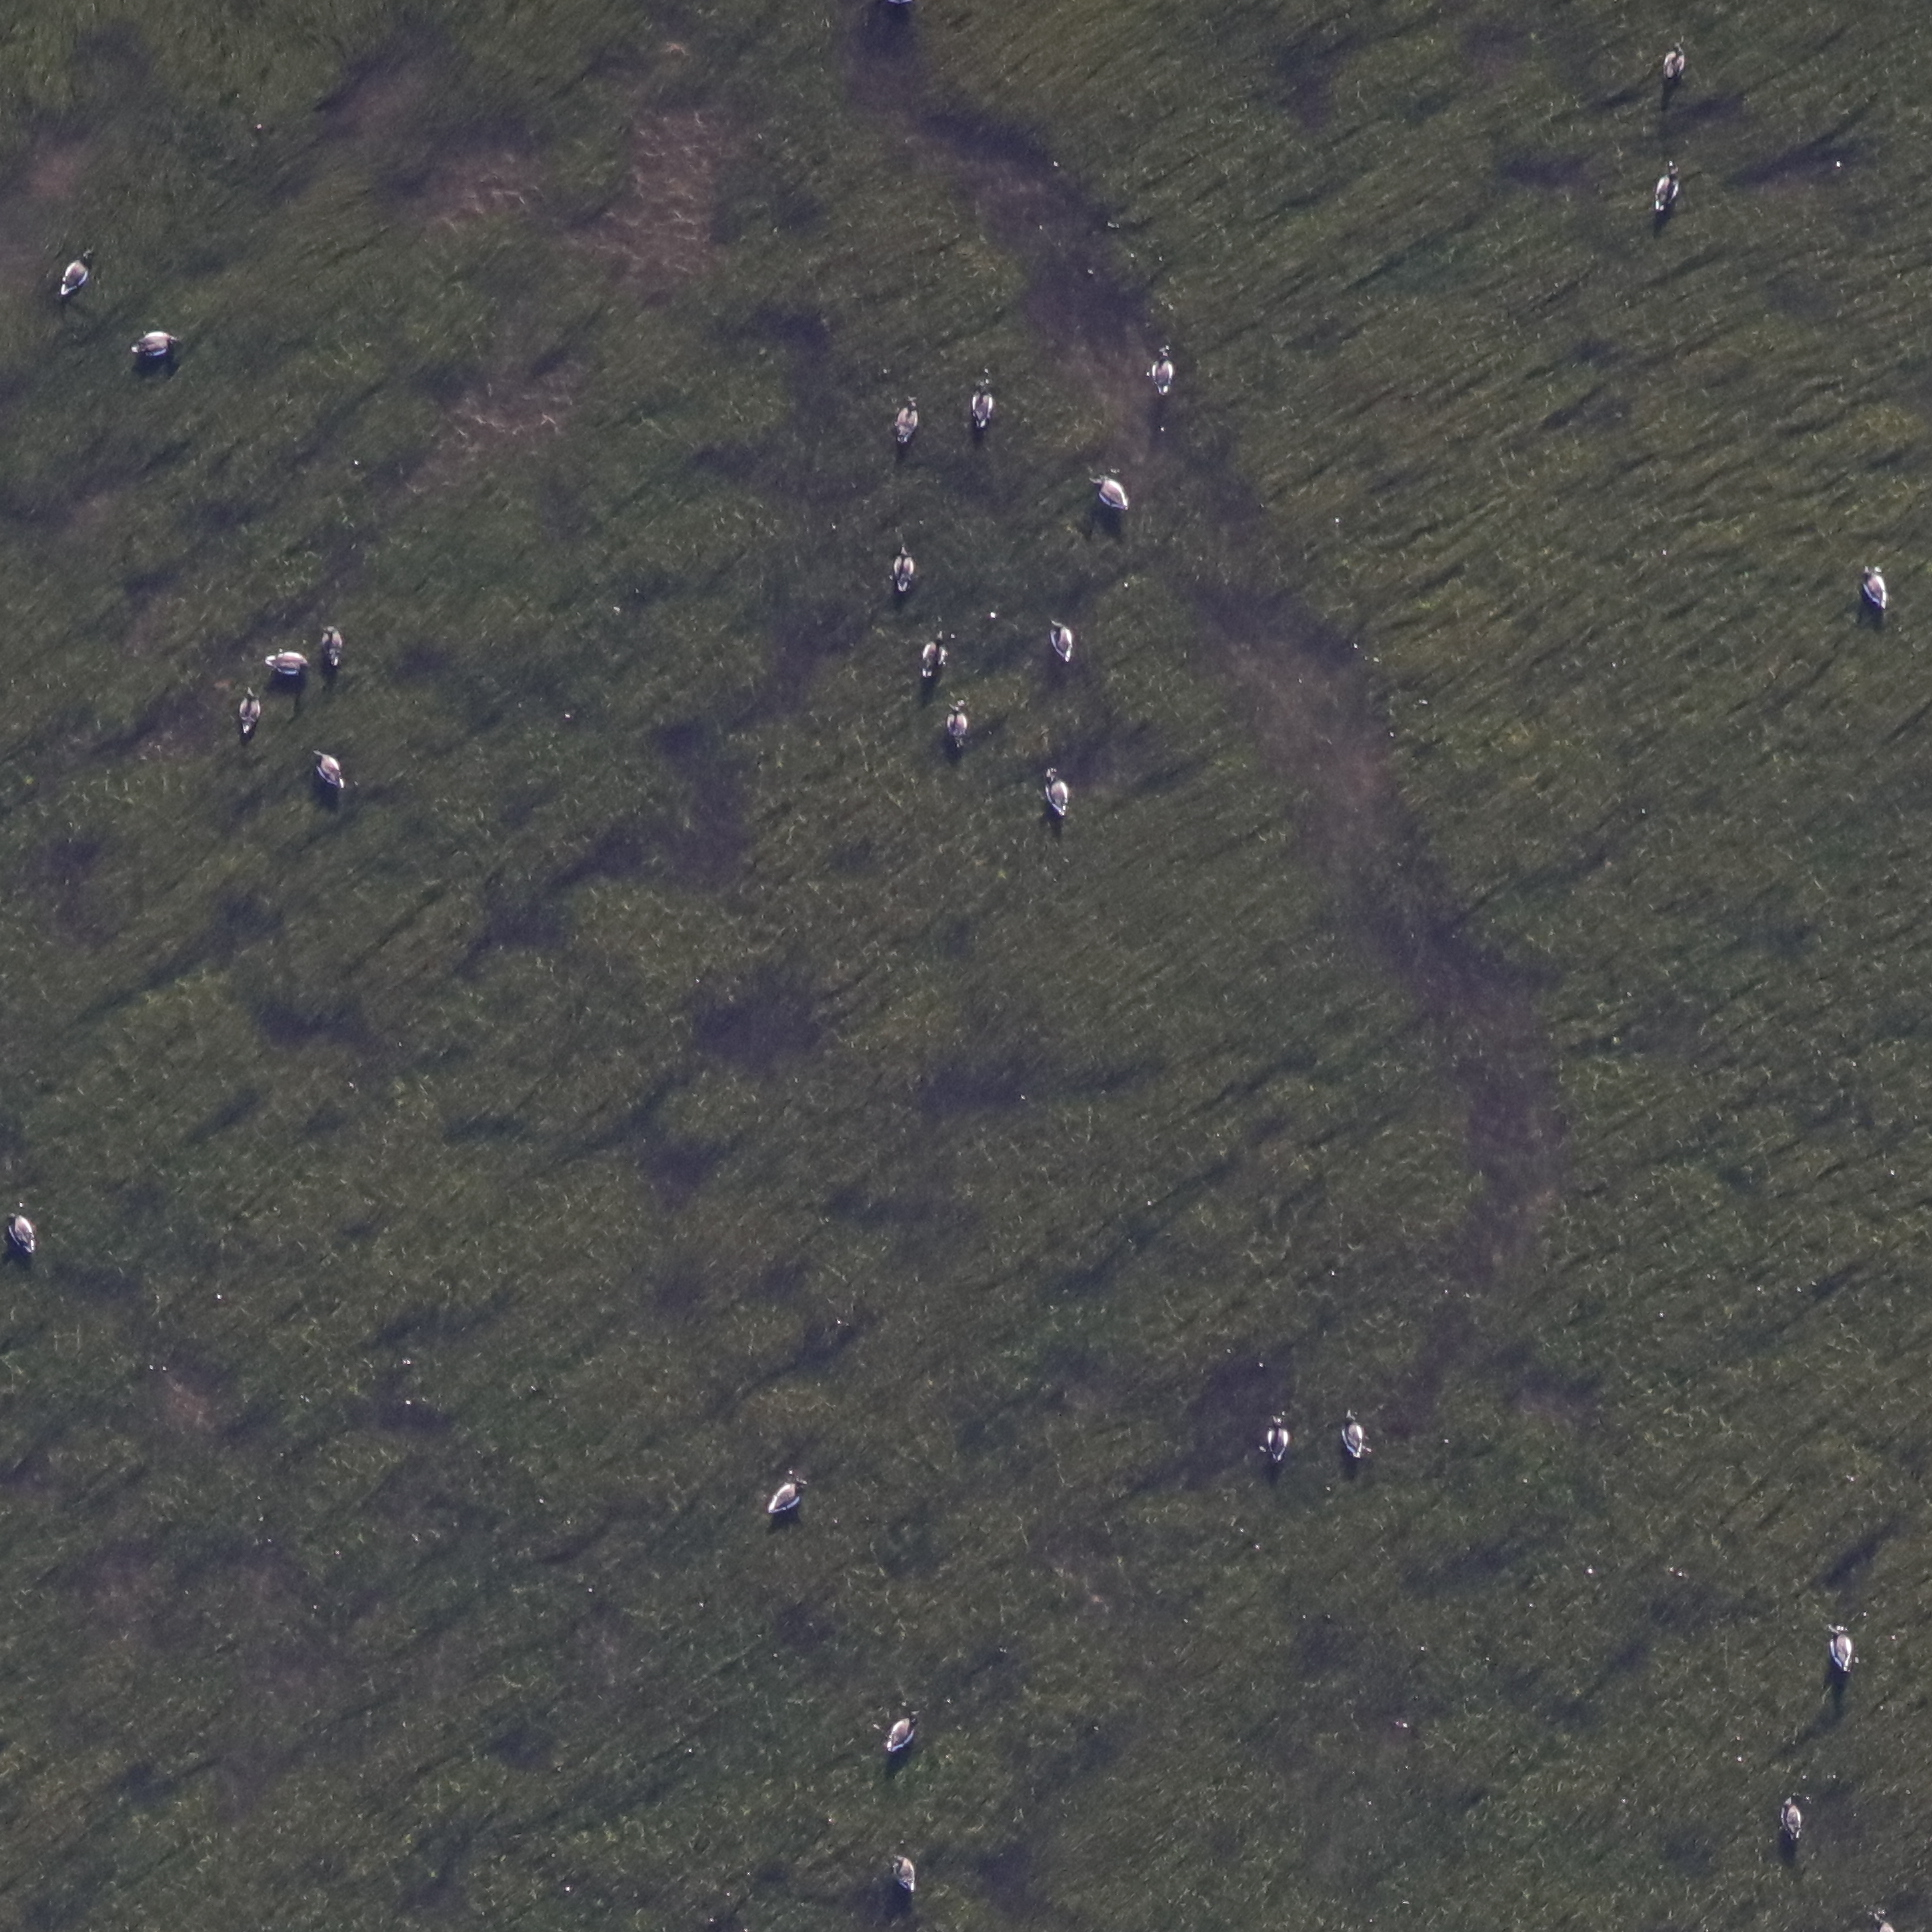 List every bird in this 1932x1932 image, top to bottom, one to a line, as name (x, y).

brant (1674, 63)
brant (1666, 190)
brant (75, 276)
brant (155, 345)
brant (1162, 371)
brant (981, 406)
brant (906, 419)
brant (1111, 491)
brant (905, 569)
brant (1876, 589)
brant (1061, 641)
brant (334, 643)
brant (933, 656)
brant (288, 662)
brant (250, 713)
brant (958, 725)
brant (330, 769)
brant (1057, 794)
brant (22, 1230)
brant (1354, 1435)
brant (1277, 1442)
brant (785, 1499)
brant (1841, 1649)
brant (901, 1734)
brant (1792, 1818)
brant (904, 1873)